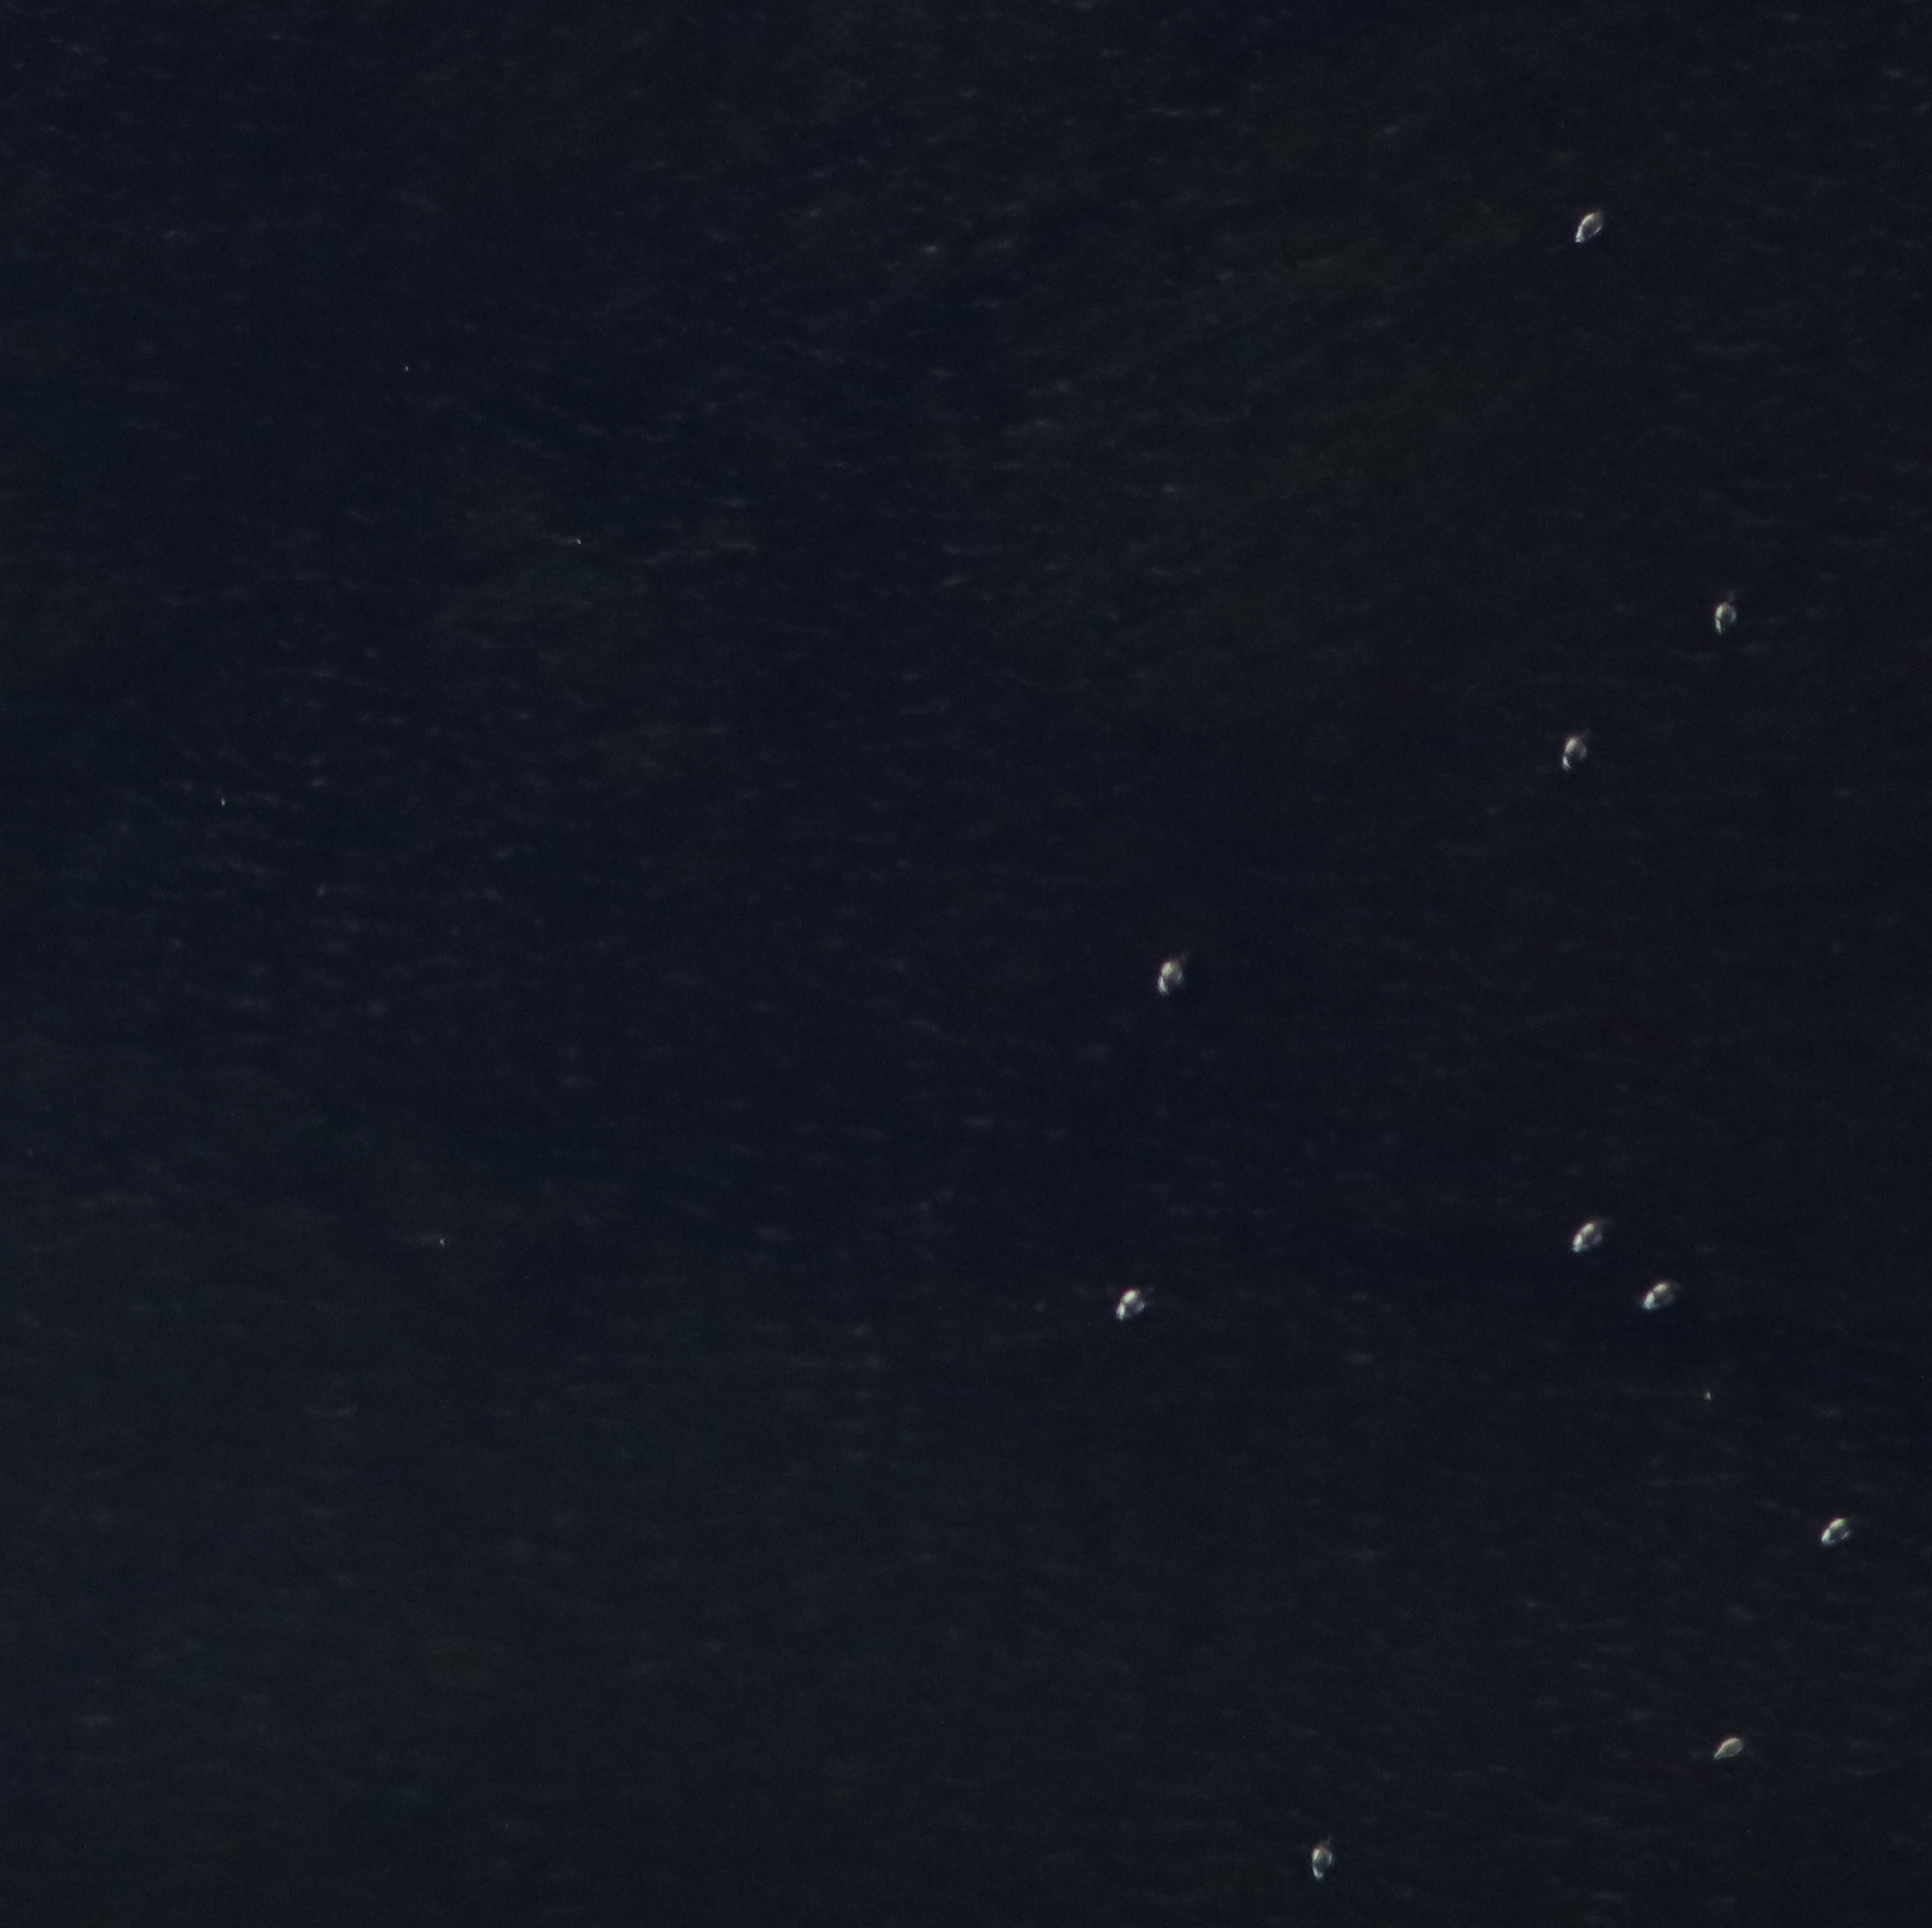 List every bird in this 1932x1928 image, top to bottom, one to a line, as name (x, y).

brant (1590, 225)
brant (1726, 612)
brant (1576, 749)
brant (1174, 978)
brant (1589, 1232)
brant (1658, 1296)
brant (1129, 1303)
brant (1830, 1532)
other bird (1733, 1747)
brant (1323, 1858)